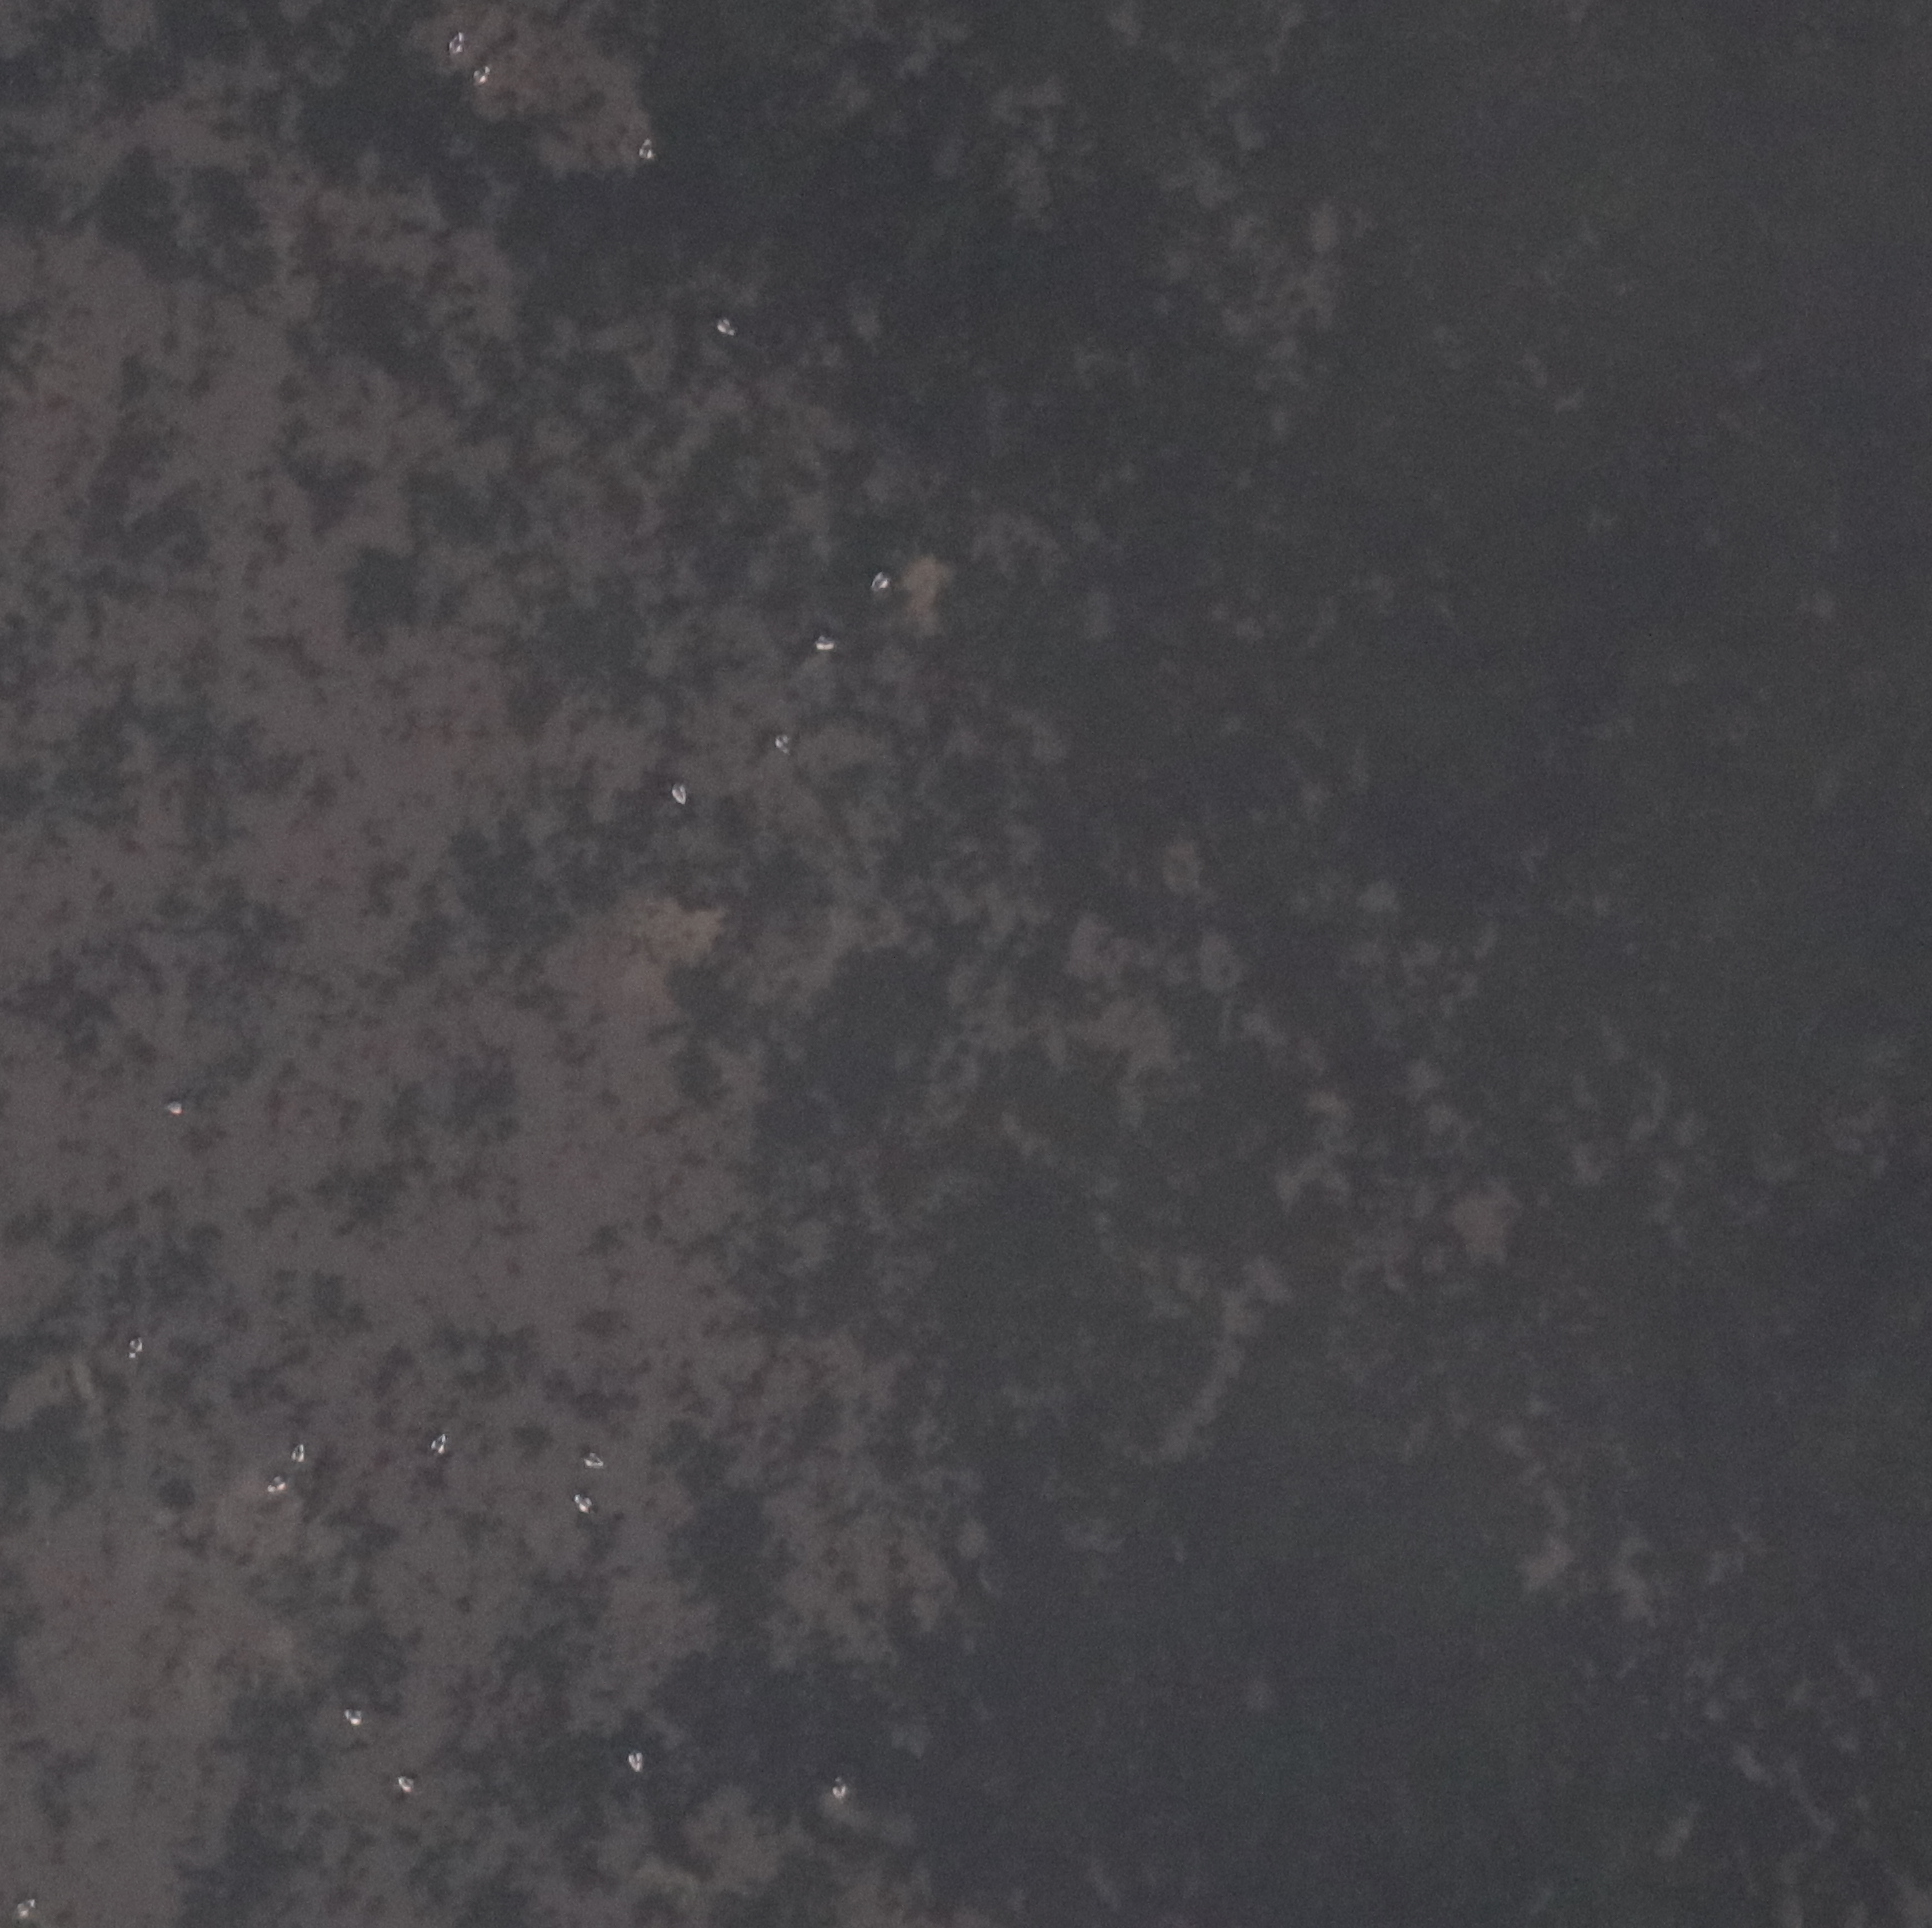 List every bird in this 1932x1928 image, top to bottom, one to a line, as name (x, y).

brant (462, 37)
brant (490, 73)
brant (645, 147)
brant (739, 325)
brant (887, 578)
brant (817, 647)
brant (781, 742)
brant (673, 792)
brant (177, 1102)
brant (123, 1348)
brant (438, 1440)
brant (301, 1458)
brant (598, 1461)
brant (275, 1487)
brant (580, 1500)
brant (359, 1726)
brant (622, 1755)
brant (398, 1783)
brant (842, 1792)
brant (22, 1905)